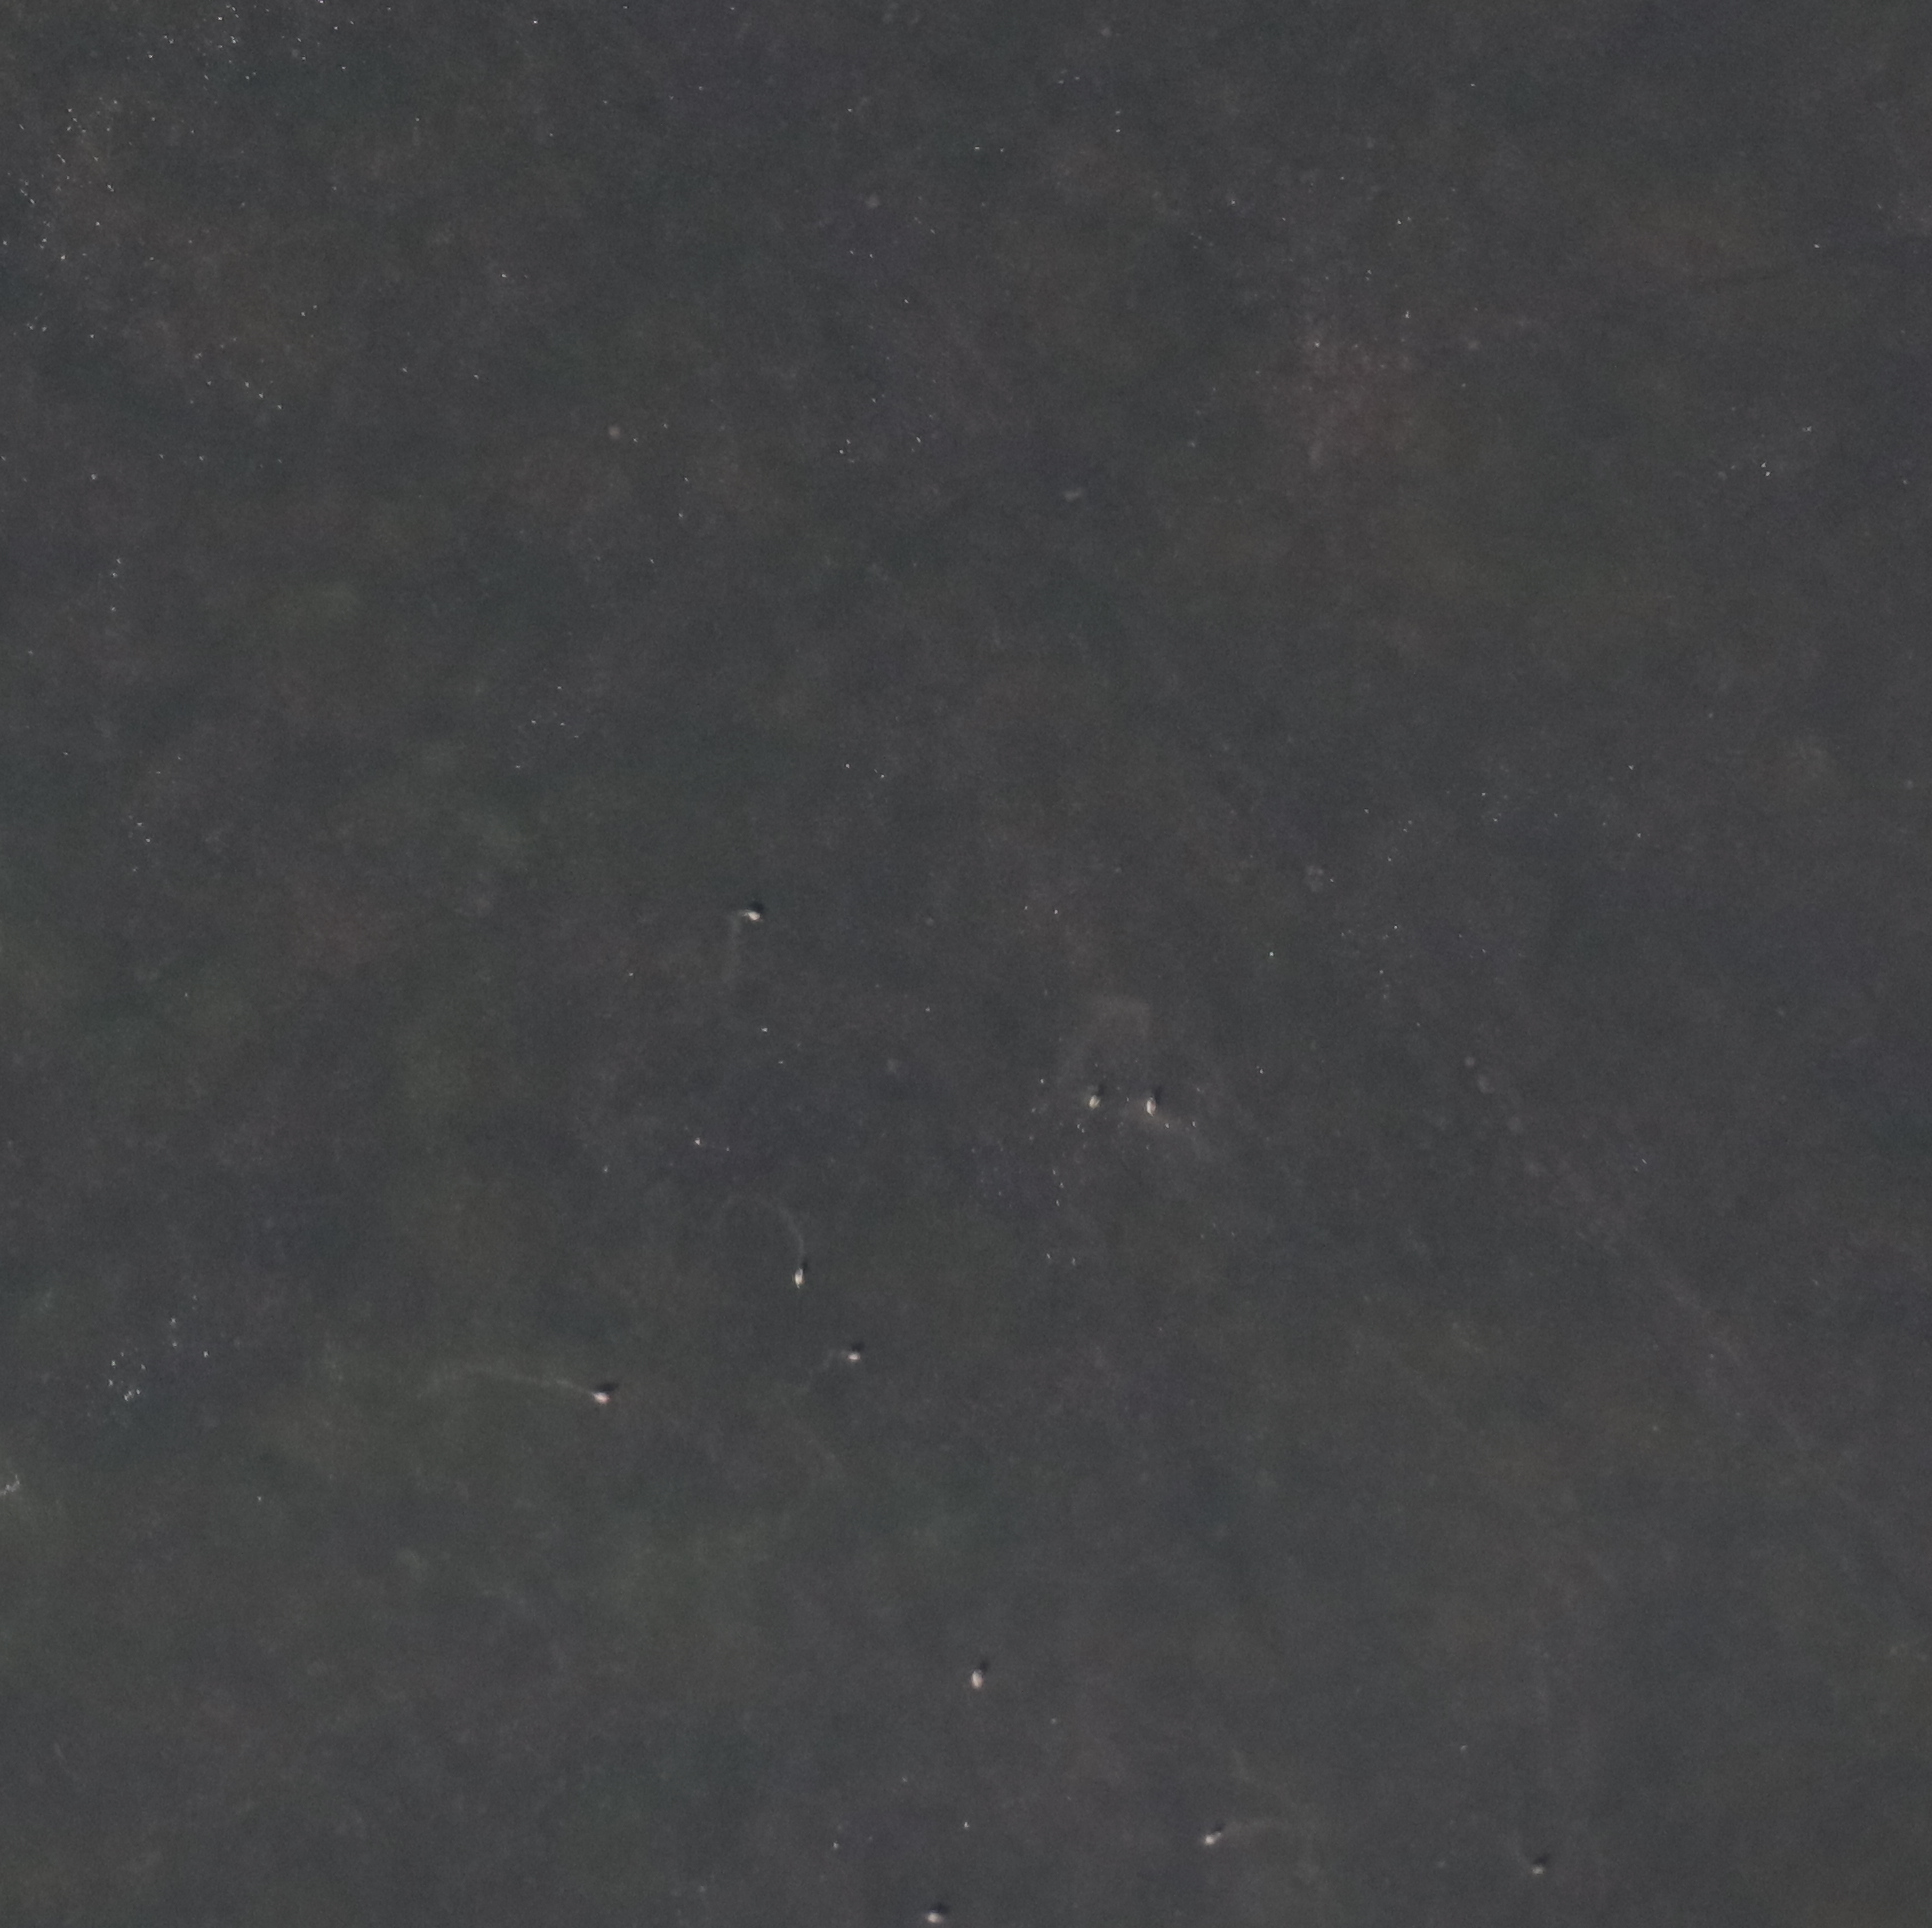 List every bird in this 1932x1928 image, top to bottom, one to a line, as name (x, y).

Canada goose (750, 913)
Canada goose (1098, 1099)
Canada goose (1151, 1104)
Canada goose (799, 1279)
Canada goose (849, 1355)
Canada goose (602, 1399)
Canada goose (968, 1680)
Canada goose (1214, 1842)
Canada goose (935, 1912)